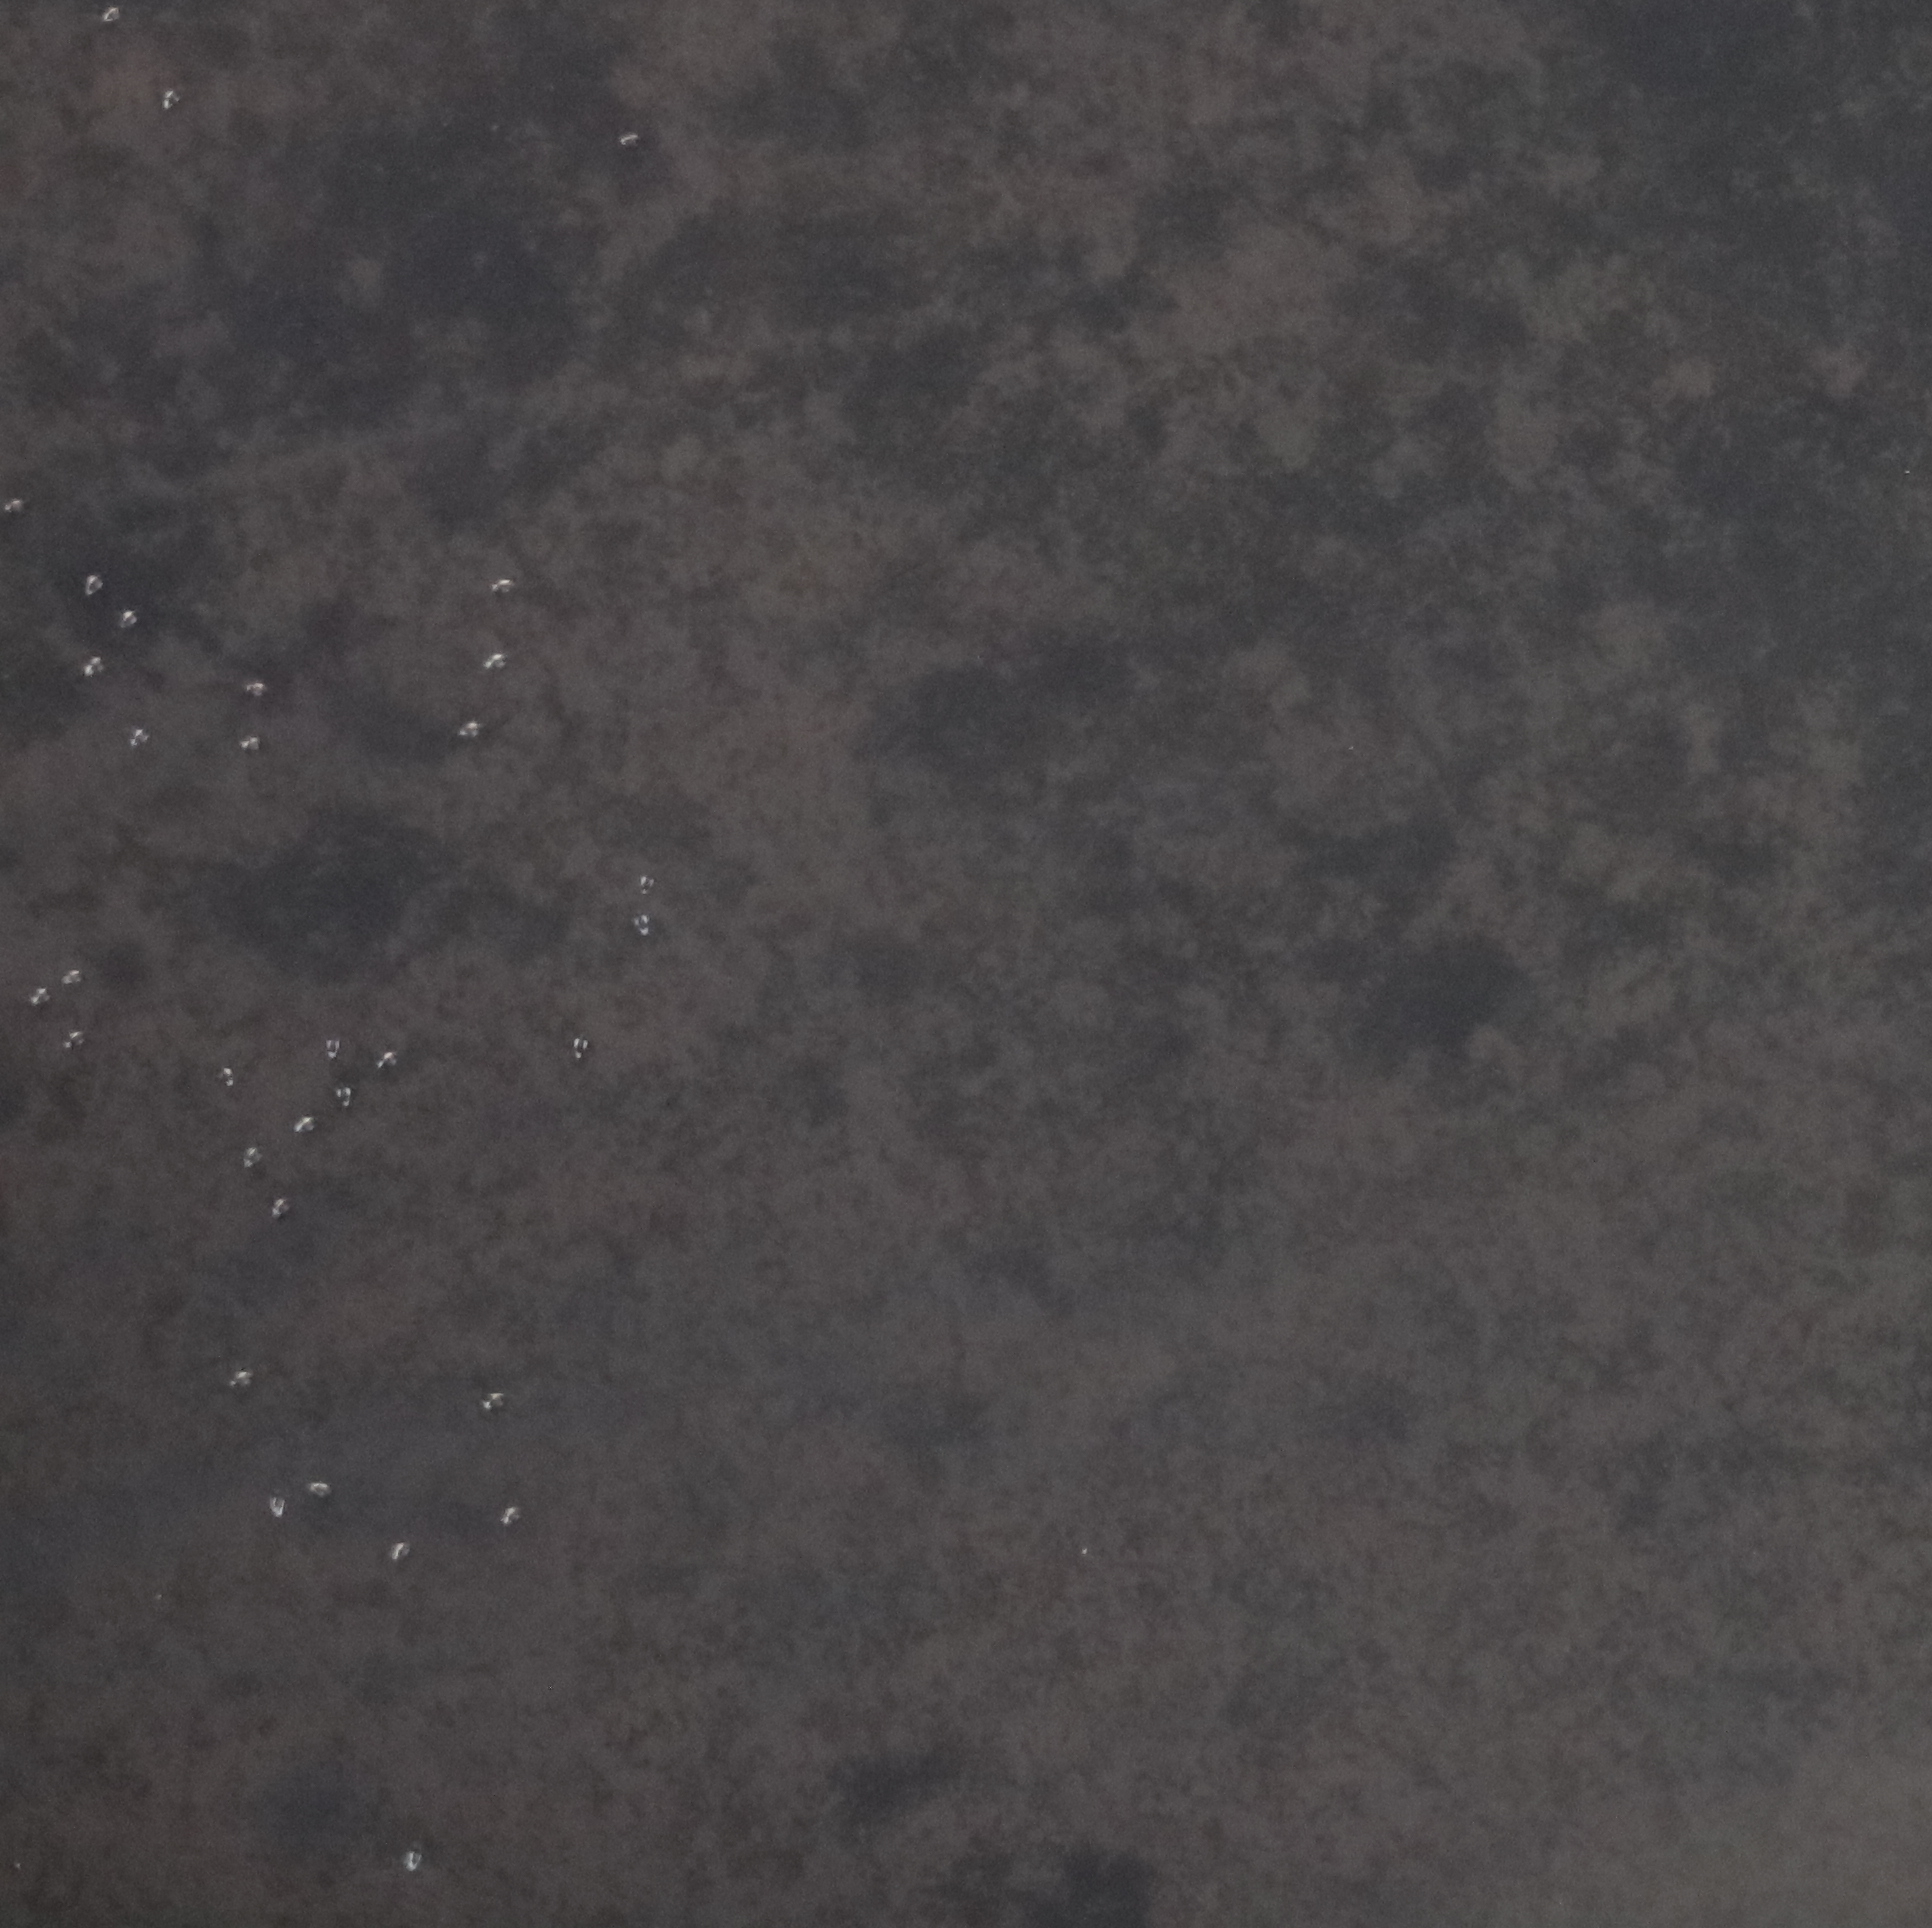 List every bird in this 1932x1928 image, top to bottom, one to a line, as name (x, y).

brant (111, 15)
brant (174, 98)
brant (631, 140)
brant (12, 501)
brant (97, 585)
brant (501, 591)
brant (130, 620)
brant (96, 663)
brant (492, 663)
brant (260, 681)
brant (136, 735)
brant (481, 735)
brant (245, 742)
brant (651, 889)
brant (649, 928)
brant (81, 969)
brant (39, 999)
brant (71, 1041)
brant (331, 1046)
brant (581, 1047)
brant (390, 1066)
brant (224, 1076)
brant (344, 1098)
brant (304, 1126)
brant (248, 1151)
brant (280, 1208)
brant (241, 1374)
brant (492, 1401)
brant (323, 1489)
brant (278, 1496)
brant (517, 1510)
brant (395, 1557)
brant (414, 1857)